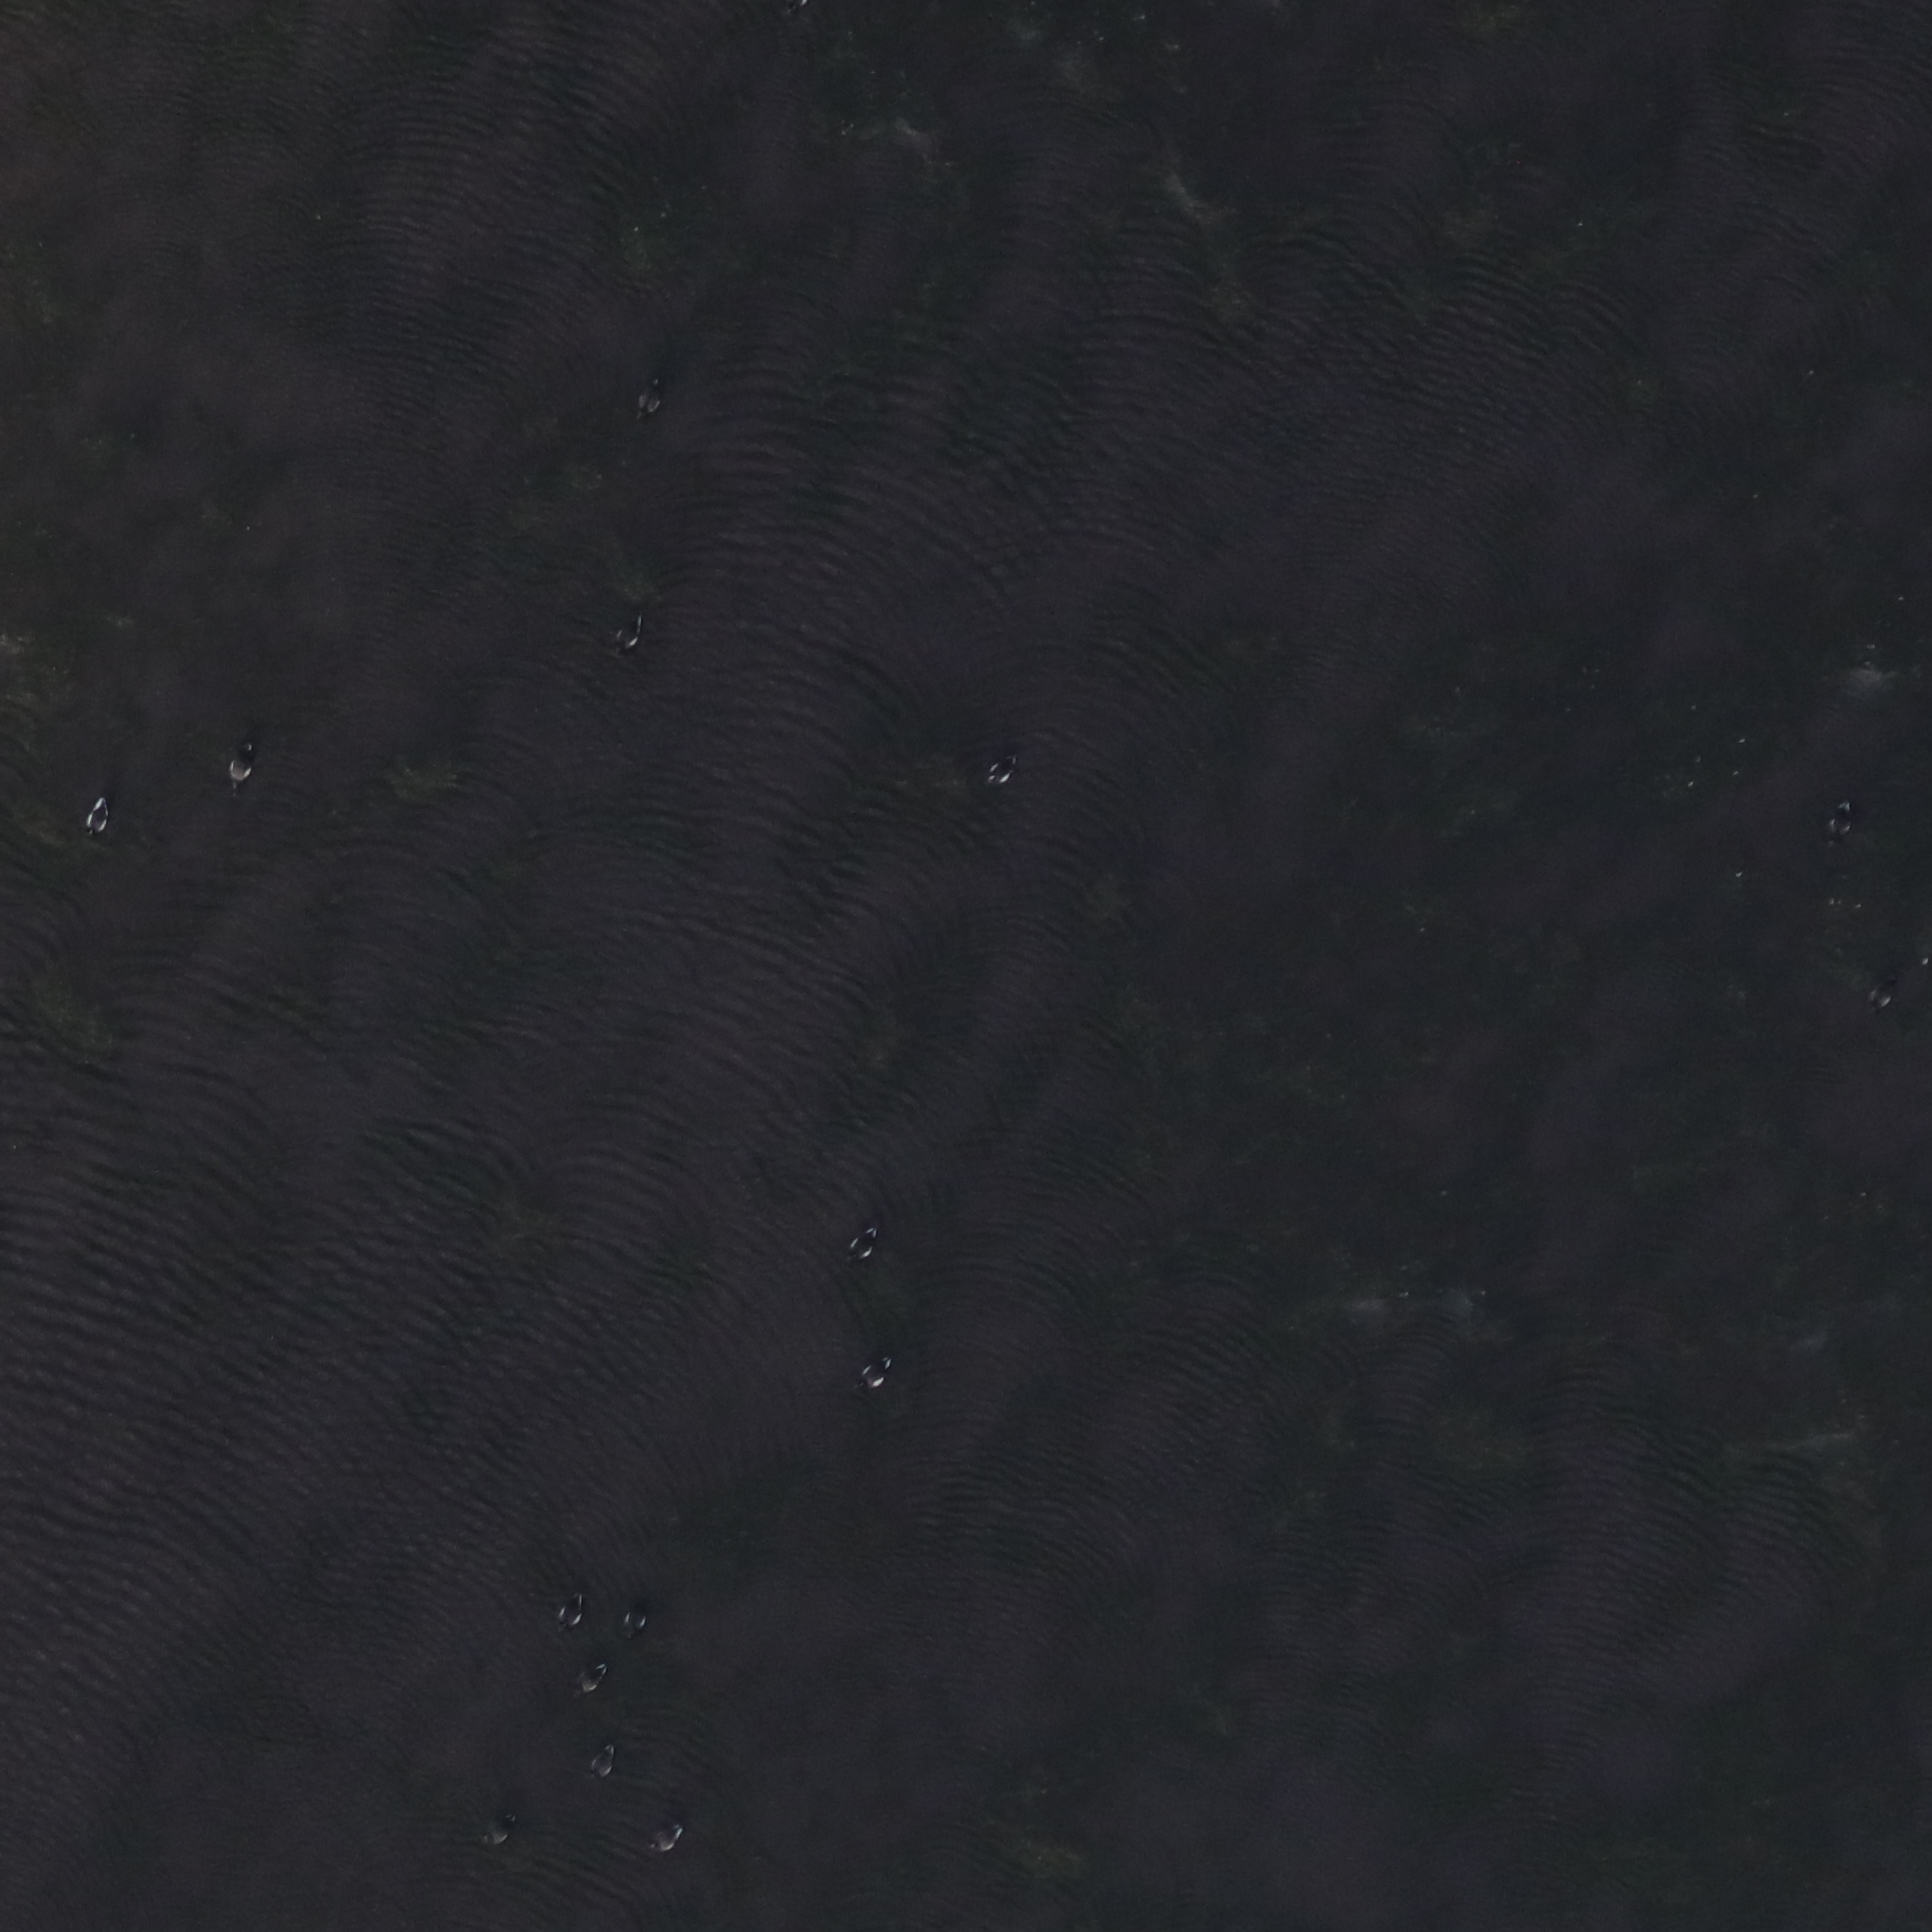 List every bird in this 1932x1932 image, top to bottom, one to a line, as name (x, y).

brant (648, 402)
brant (625, 635)
brant (997, 767)
brant (240, 768)
brant (96, 819)
brant (1837, 824)
brant (1884, 994)
brant (863, 1244)
brant (874, 1374)
brant (572, 1613)
brant (638, 1621)
brant (590, 1680)
brant (595, 1764)
brant (502, 1826)
brant (666, 1837)